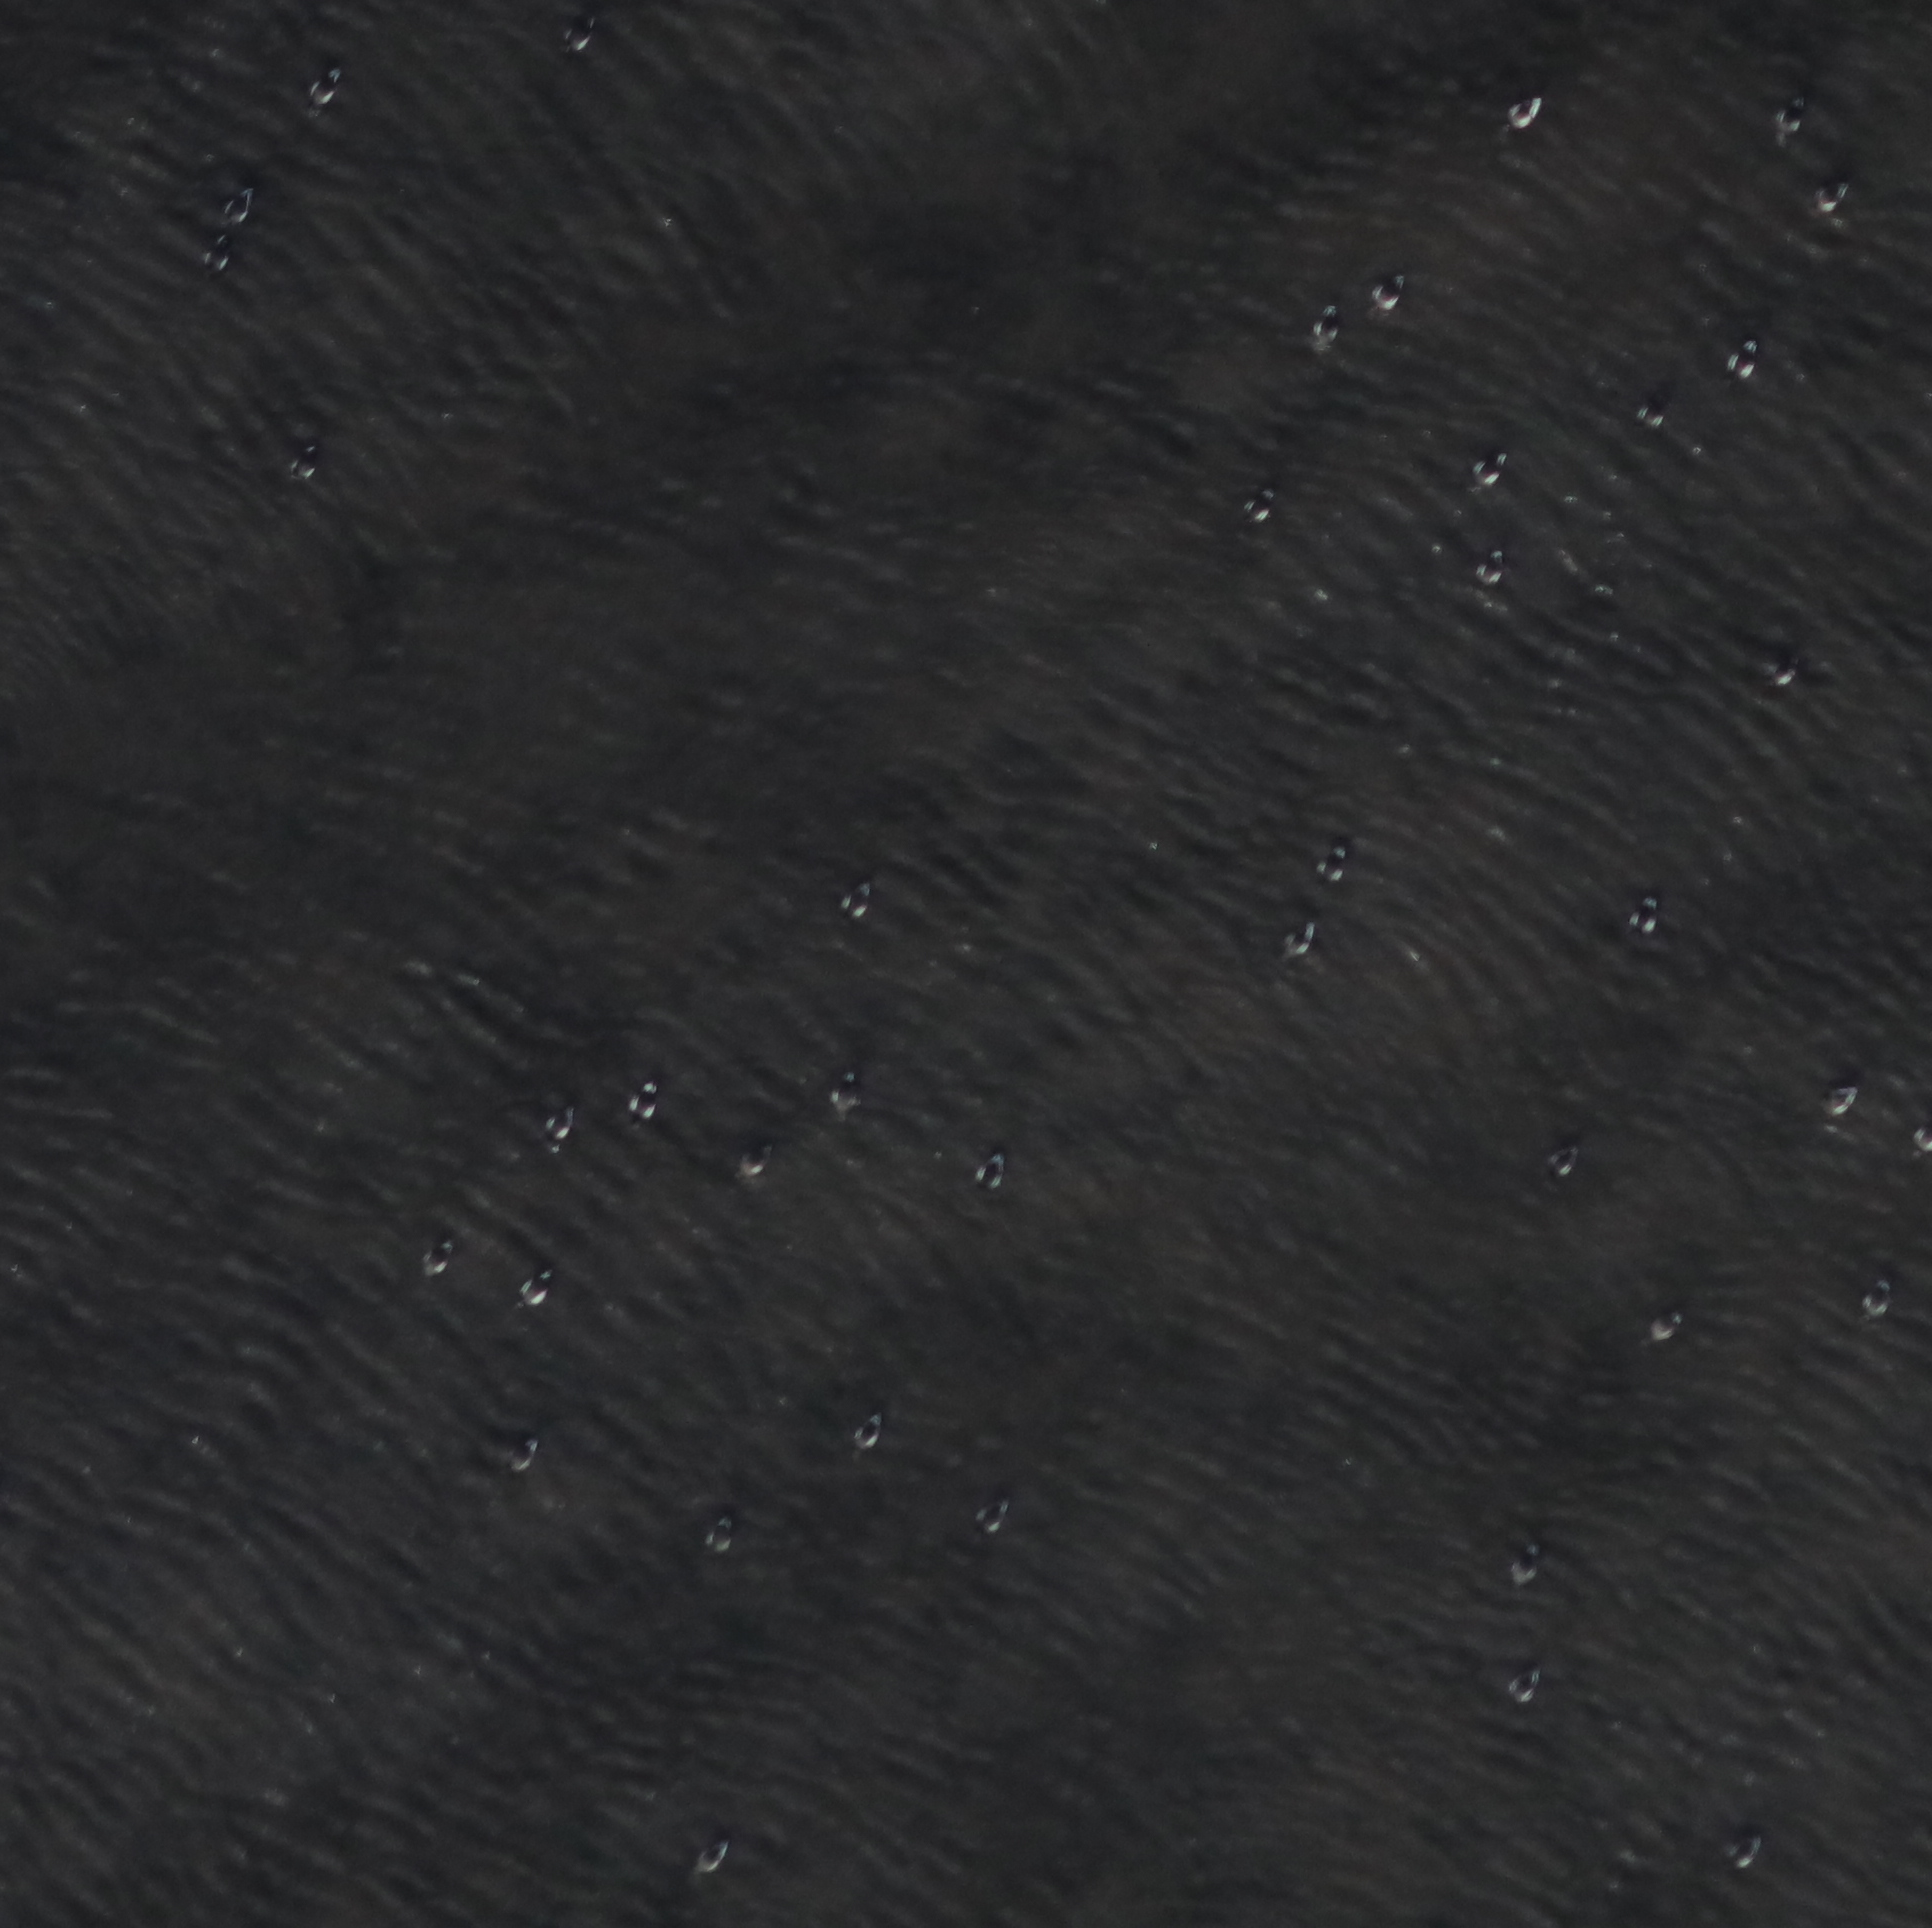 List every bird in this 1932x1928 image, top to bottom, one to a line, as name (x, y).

brant (579, 35)
brant (322, 90)
brant (1788, 114)
brant (1518, 117)
brant (1821, 186)
brant (233, 208)
brant (216, 260)
brant (1386, 295)
brant (1323, 325)
brant (1742, 361)
brant (1652, 422)
brant (302, 464)
brant (1486, 471)
brant (1256, 505)
brant (1490, 569)
brant (1777, 673)
brant (1331, 863)
brant (857, 900)
brant (1644, 923)
brant (1296, 943)
brant (1624, 1031)
brant (1836, 1100)
brant (853, 1103)
brant (641, 1104)
brant (554, 1125)
brant (1928, 1132)
brant (759, 1162)
brant (1566, 1163)
brant (993, 1171)
brant (438, 1256)
brant (535, 1288)
brant (1876, 1297)
brant (1674, 1324)
brant (869, 1432)
brant (521, 1460)
brant (994, 1518)
brant (718, 1535)
brant (1528, 1569)
brant (1520, 1684)
brant (1747, 1854)
brant (709, 1857)